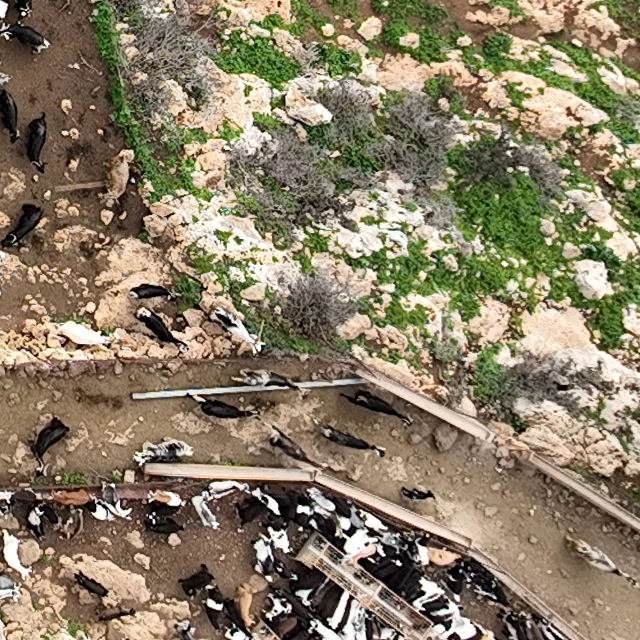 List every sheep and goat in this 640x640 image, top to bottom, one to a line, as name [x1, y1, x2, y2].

goat [0, 0, 14, 31]
goat [14, 0, 33, 22]
goat [0, 22, 51, 54]
goat [0, 73, 11, 111]
goat [0, 88, 20, 143]
goat [26, 111, 48, 174]
goat [103, 155, 128, 208]
goat [0, 204, 43, 248]
goat [0, 250, 8, 313]
goat [129, 283, 181, 301]
goat [211, 304, 265, 352]
goat [136, 306, 190, 354]
goat [58, 322, 114, 344]
goat [232, 367, 310, 401]
goat [339, 388, 414, 429]
goat [187, 396, 262, 420]
goat [32, 417, 71, 477]
goat [265, 422, 328, 471]
goat [316, 423, 388, 458]
goat [134, 435, 195, 464]
goat [210, 481, 248, 499]
goat [100, 482, 133, 520]
goat [402, 486, 435, 500]
goat [307, 487, 336, 511]
goat [283, 488, 308, 505]
goat [10, 489, 41, 539]
goat [50, 489, 90, 505]
goat [147, 489, 187, 507]
goat [250, 489, 281, 514]
goat [0, 490, 9, 512]
goat [325, 491, 352, 517]
goat [191, 494, 220, 529]
goat [294, 495, 314, 528]
goat [277, 496, 292, 523]
goat [0, 499, 9, 523]
goat [86, 500, 115, 522]
goat [233, 501, 265, 527]
goat [43, 502, 58, 525]
goat [311, 503, 331, 518]
goat [146, 505, 182, 522]
goat [350, 506, 364, 528]
goat [59, 509, 83, 541]
goat [357, 510, 388, 532]
goat [331, 512, 343, 538]
goat [335, 512, 351, 531]
goat [143, 513, 185, 531]
goat [310, 514, 326, 544]
goat [325, 517, 335, 546]
goat [264, 524, 292, 553]
goat [331, 524, 355, 558]
goat [3, 528, 34, 581]
goat [341, 530, 375, 564]
goat [377, 531, 409, 551]
goat [409, 533, 433, 561]
goat [568, 535, 639, 589]
goat [251, 539, 276, 582]
goat [346, 544, 376, 566]
goat [357, 547, 394, 576]
goat [426, 547, 461, 564]
goat [274, 558, 298, 581]
goat [456, 559, 493, 580]
goat [363, 561, 402, 585]
goat [379, 561, 415, 599]
goat [447, 561, 467, 602]
goat [180, 564, 216, 596]
goat [394, 572, 421, 600]
goat [74, 573, 109, 597]
goat [298, 573, 332, 606]
goat [470, 573, 498, 600]
goat [0, 574, 22, 589]
goat [309, 580, 335, 610]
goat [395, 580, 436, 607]
goat [236, 583, 256, 626]
goat [205, 584, 222, 629]
goat [316, 584, 339, 612]
goat [322, 588, 347, 618]
goat [0, 589, 20, 599]
goat [276, 589, 311, 622]
goat [326, 590, 349, 629]
goat [411, 590, 445, 611]
goat [334, 592, 358, 632]
goat [340, 592, 366, 639]
goat [263, 593, 292, 622]
goat [224, 598, 253, 637]
goat [420, 598, 451, 615]
goat [356, 605, 366, 639]
goat [412, 605, 459, 630]
goat [97, 606, 135, 622]
goat [365, 608, 373, 639]
goat [500, 609, 525, 639]
goat [519, 611, 544, 639]
goat [277, 614, 296, 636]
goat [371, 614, 382, 639]
goat [0, 615, 7, 639]
goat [312, 618, 341, 639]
goat [428, 618, 457, 637]
goat [438, 618, 468, 639]
goat [540, 621, 564, 639]
goat [450, 622, 485, 639]
goat [173, 623, 197, 639]
goat [282, 623, 310, 639]
goat [392, 624, 405, 639]
goat [223, 625, 257, 639]
goat [380, 625, 394, 639]
goat [293, 631, 309, 639]